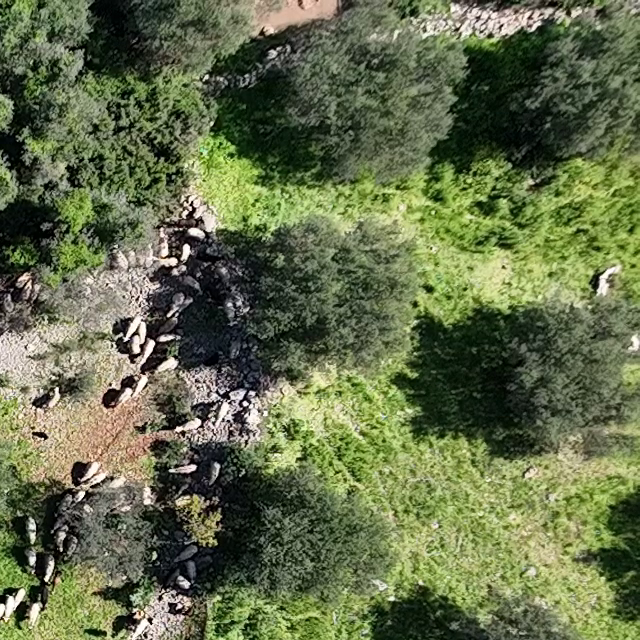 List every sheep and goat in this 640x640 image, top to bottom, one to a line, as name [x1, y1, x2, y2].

sheep [178, 216, 203, 227]
sheep [159, 226, 170, 257]
sheep [186, 227, 204, 239]
sheep [145, 243, 152, 268]
sheep [180, 244, 191, 262]
sheep [206, 244, 236, 256]
sheep [110, 245, 128, 269]
sheep [124, 247, 137, 268]
sheep [135, 248, 144, 265]
sheep [152, 257, 178, 269]
sheep [192, 261, 211, 278]
sheep [170, 264, 187, 276]
sheep [215, 266, 232, 286]
sheep [15, 272, 32, 289]
sheep [178, 274, 202, 294]
sheep [20, 280, 32, 299]
sheep [30, 283, 42, 305]
sheep [231, 286, 248, 305]
sheep [3, 293, 14, 312]
sheep [166, 293, 183, 317]
sheep [226, 297, 237, 326]
sheep [174, 298, 191, 317]
sheep [123, 316, 142, 342]
sheep [157, 317, 177, 335]
sheep [138, 321, 146, 345]
sheep [113, 328, 127, 351]
sheep [156, 334, 180, 343]
sheep [129, 336, 141, 354]
sheep [229, 338, 241, 359]
sheep [134, 339, 155, 365]
sheep [178, 353, 204, 370]
sheep [157, 355, 179, 370]
sheep [131, 375, 148, 398]
sheep [48, 386, 60, 408]
sheep [31, 387, 54, 406]
sheep [114, 387, 132, 406]
sheep [226, 389, 249, 402]
sheep [213, 401, 228, 428]
sheep [174, 418, 201, 433]
sheep [32, 436, 44, 441]
sheep [78, 461, 102, 481]
sheep [208, 461, 221, 486]
sheep [167, 463, 197, 473]
sheep [80, 473, 106, 487]
sheep [107, 474, 126, 487]
sheep [172, 484, 190, 500]
sheep [141, 487, 152, 505]
sheep [68, 491, 85, 508]
sheep [56, 494, 71, 511]
sheep [164, 495, 191, 507]
sheep [75, 503, 93, 511]
sheep [156, 512, 178, 530]
sheep [50, 514, 67, 534]
sheep [26, 516, 37, 545]
sheep [56, 524, 68, 552]
sheep [172, 532, 187, 541]
sheep [64, 535, 77, 560]
sheep [161, 545, 172, 564]
sheep [174, 545, 196, 562]
sheep [24, 546, 37, 575]
sheep [43, 555, 54, 582]
sheep [196, 557, 211, 569]
sheep [186, 560, 196, 583]
sheep [162, 568, 180, 588]
sheep [177, 575, 191, 590]
sheep [13, 588, 25, 611]
sheep [3, 595, 15, 622]
sheep [27, 601, 42, 632]
sheep [0, 603, 5, 627]
sheep [131, 619, 149, 639]